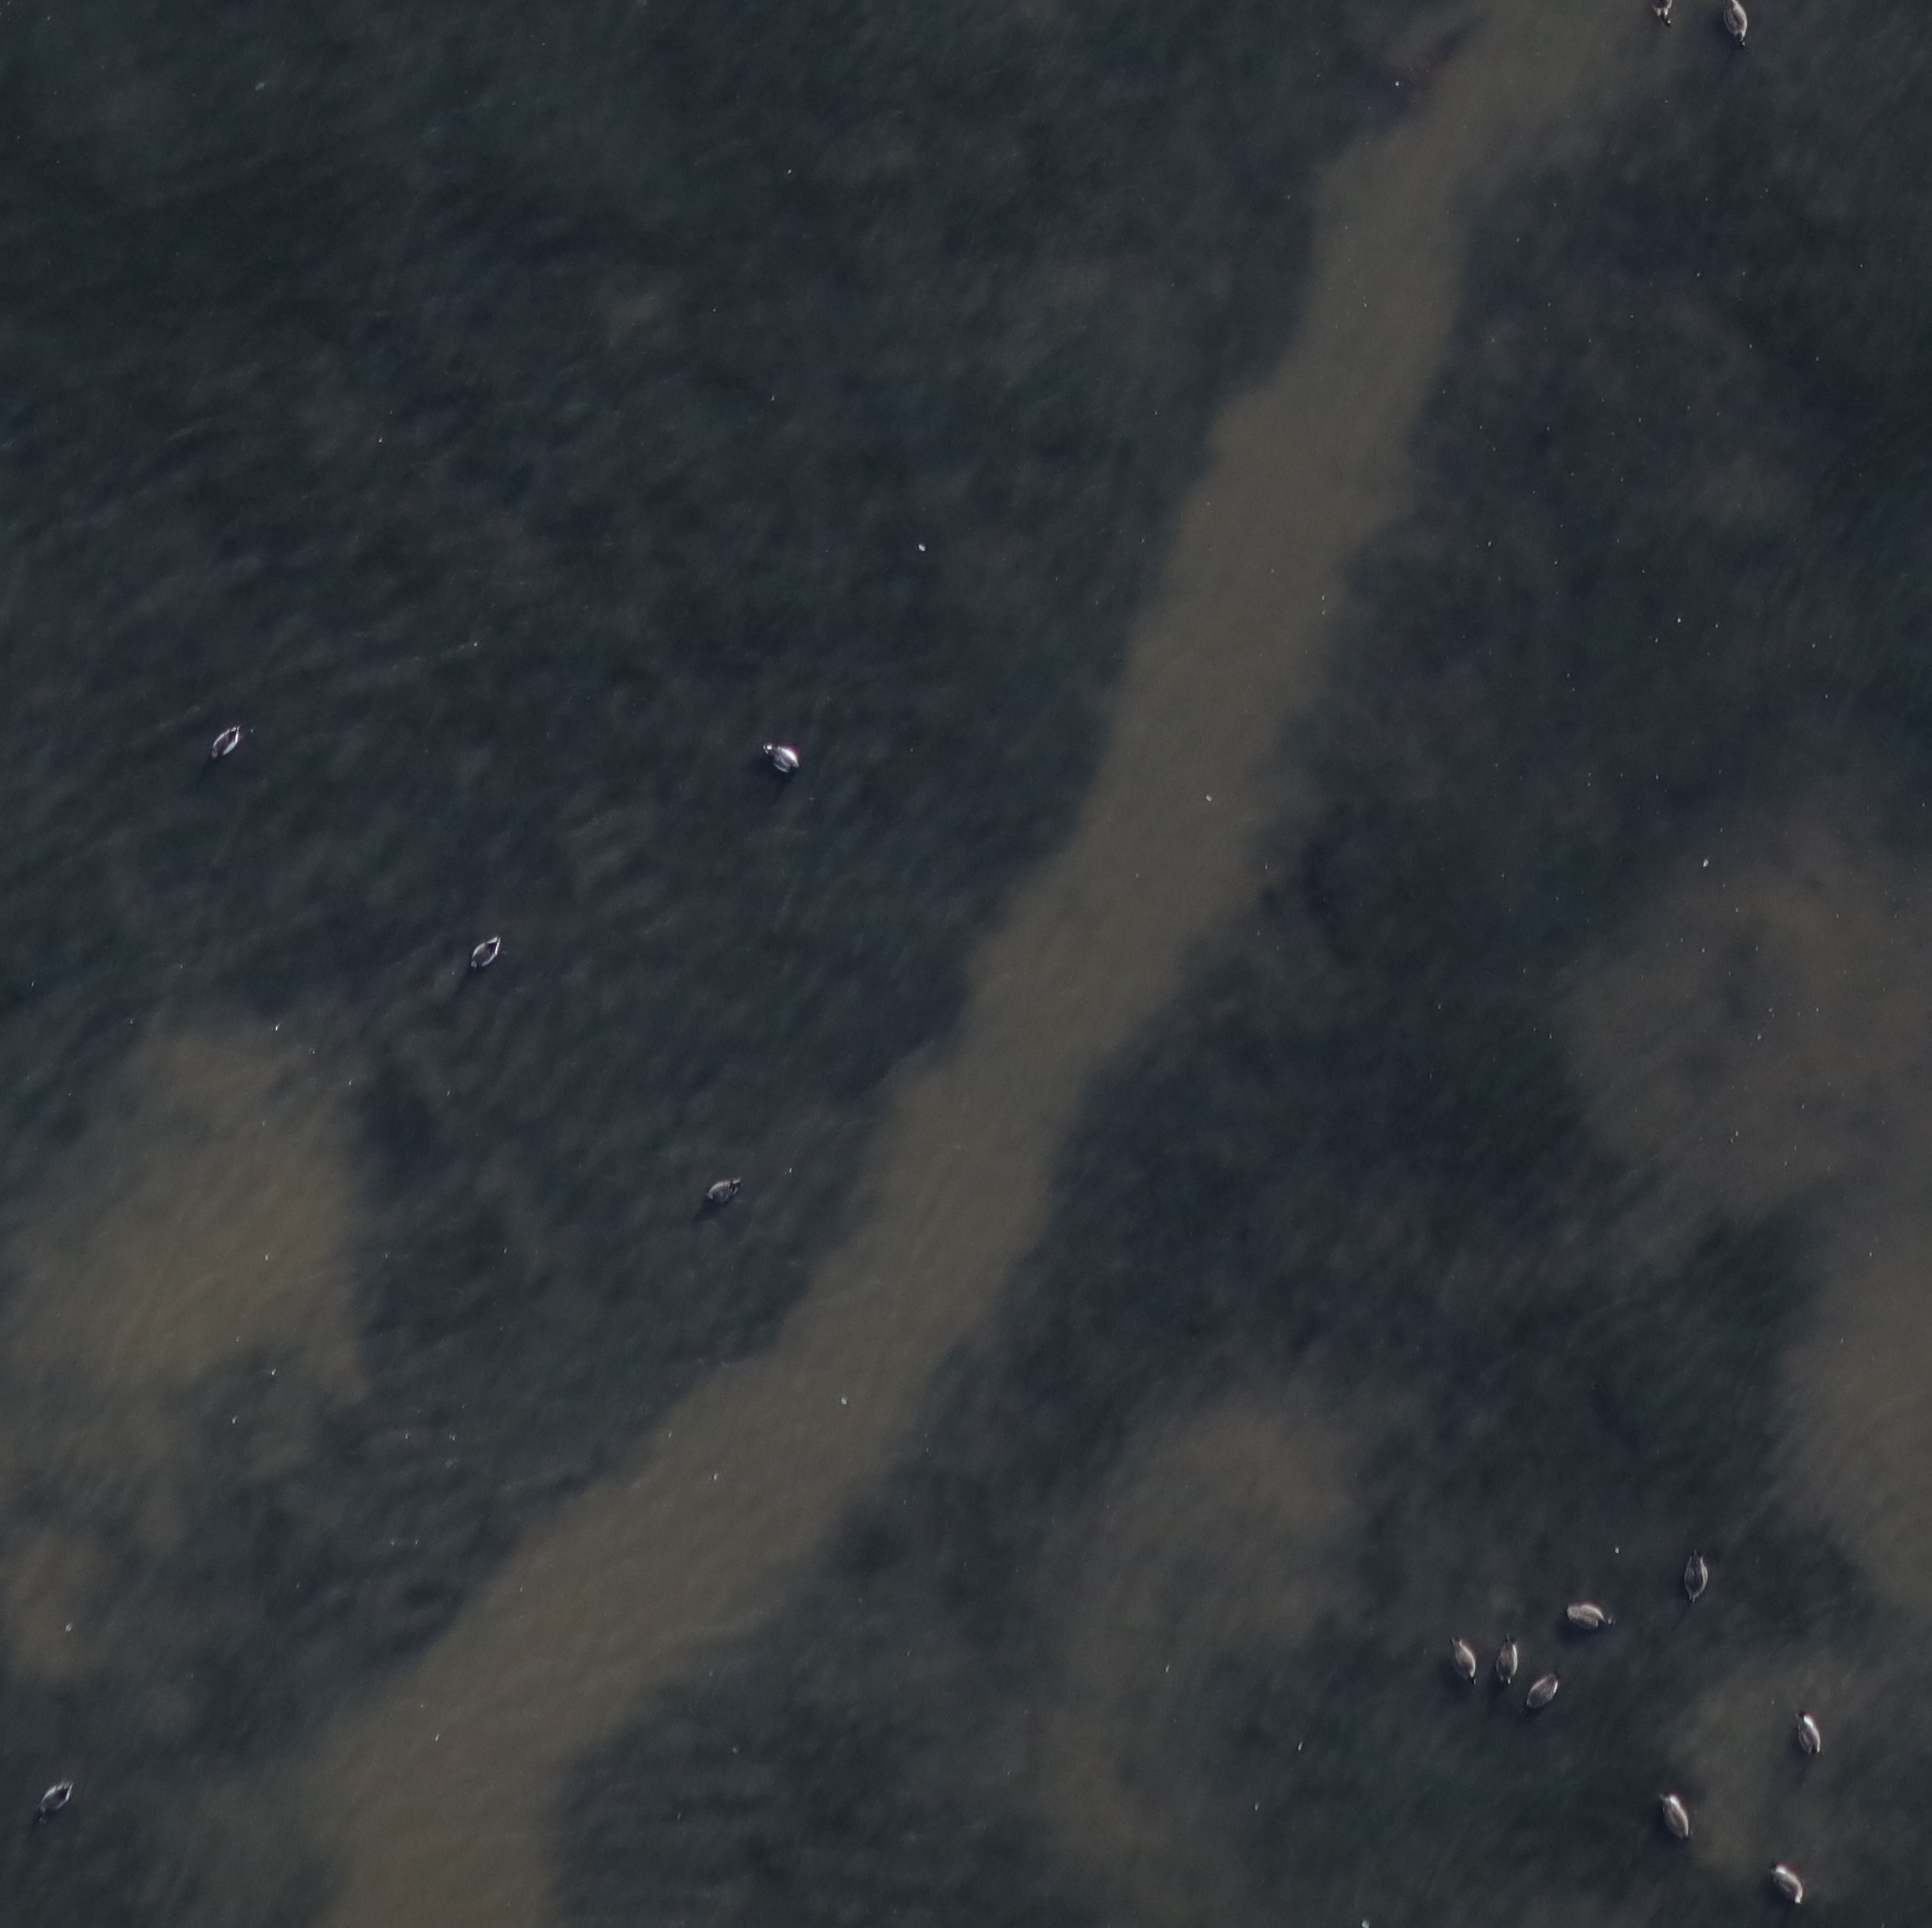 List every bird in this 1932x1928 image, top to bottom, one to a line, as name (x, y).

Canada goose (1734, 17)
brant (227, 744)
brant (782, 761)
brant (484, 955)
Canada goose (1694, 1577)
Canada goose (1587, 1615)
Canada goose (1511, 1653)
Canada goose (1461, 1657)
Canada goose (1542, 1694)
Canada goose (1808, 1735)
brant (53, 1800)
Canada goose (1674, 1818)
Canada goose (1787, 1883)